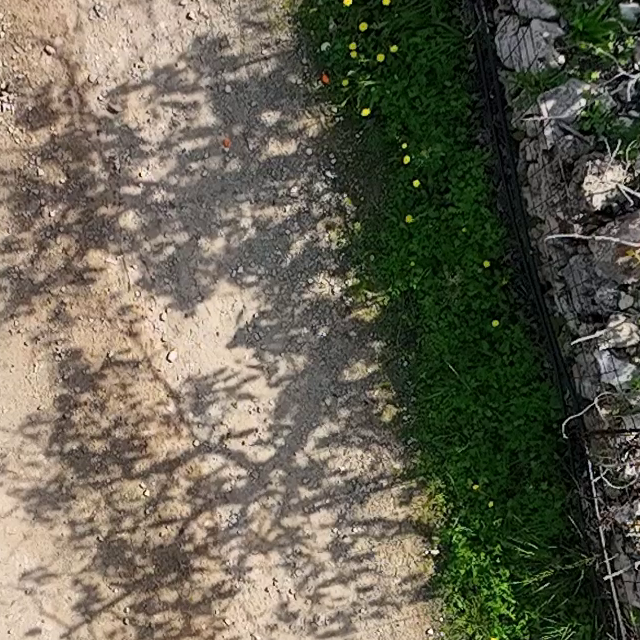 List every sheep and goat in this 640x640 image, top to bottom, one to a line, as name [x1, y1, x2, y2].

None